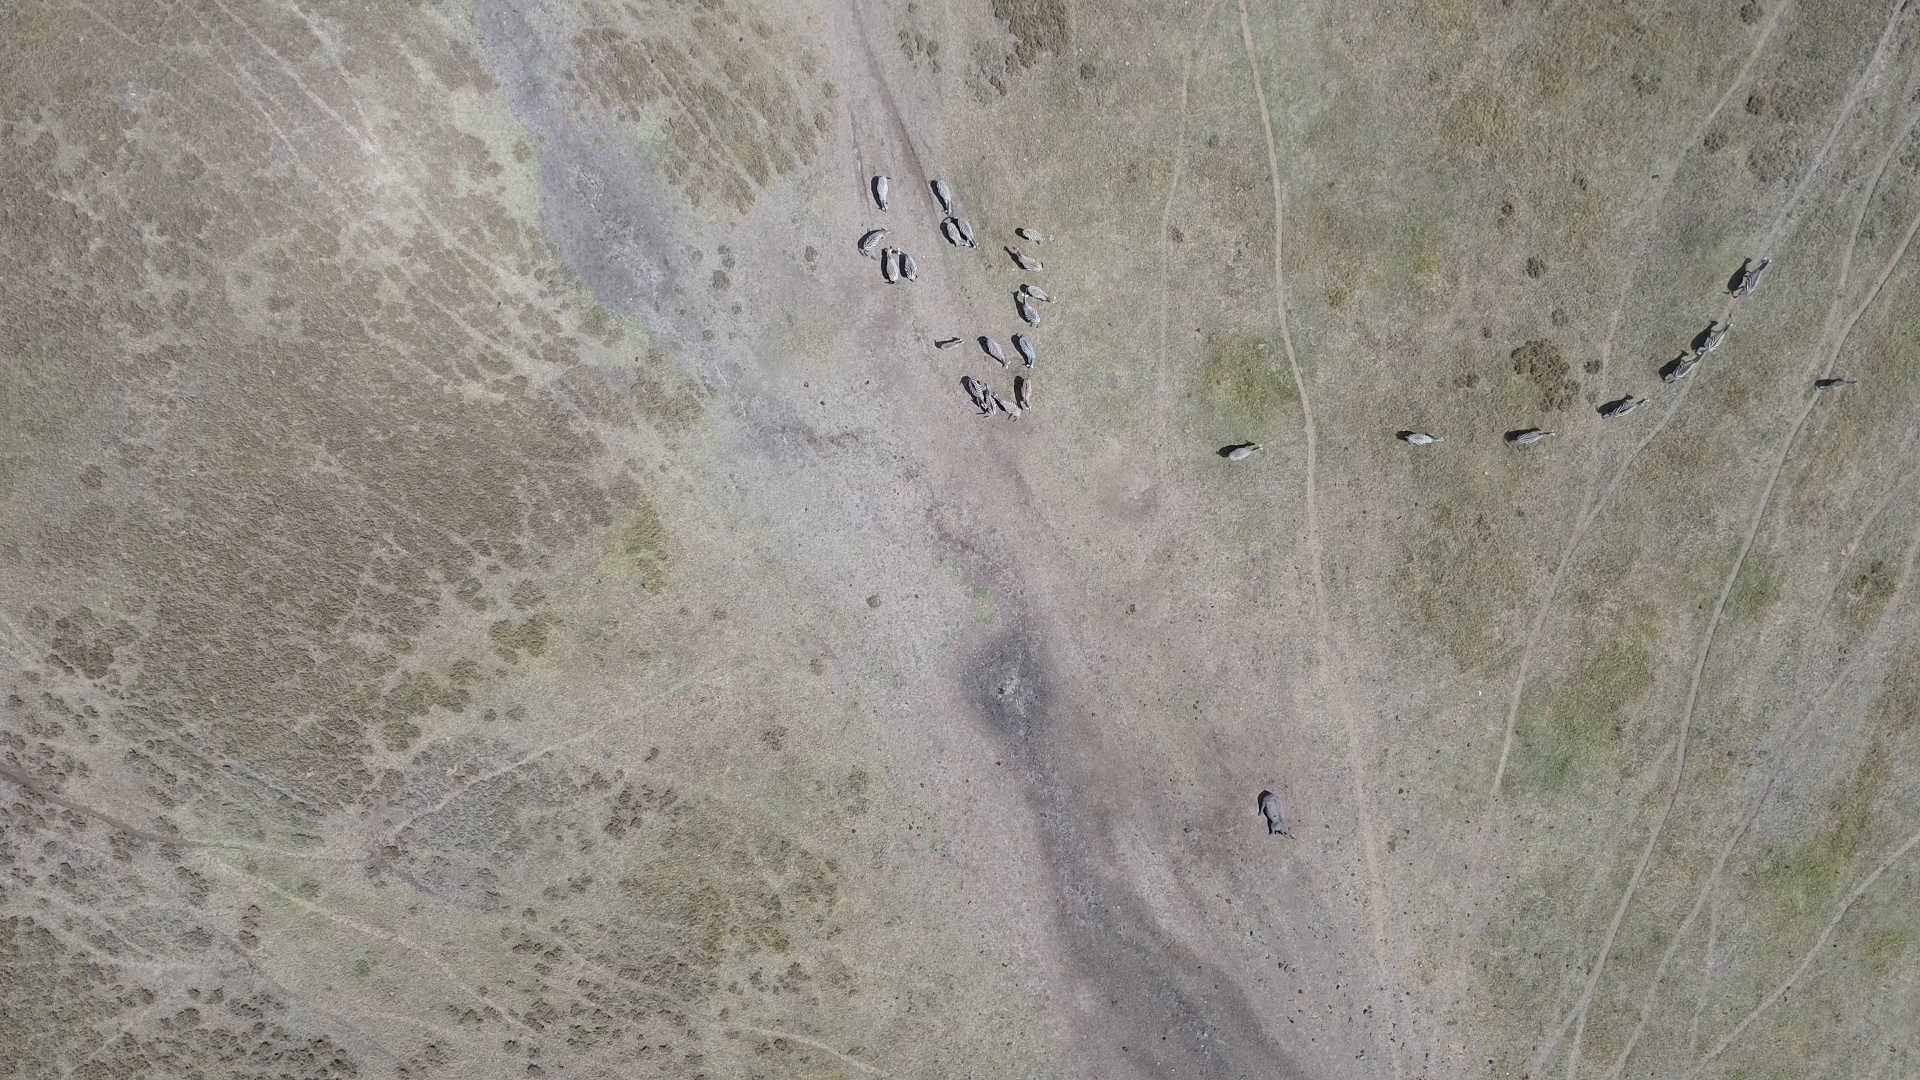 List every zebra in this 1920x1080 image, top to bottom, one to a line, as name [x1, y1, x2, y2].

zebra [873, 171, 891, 208]
zebra [931, 174, 954, 214]
zebra [958, 216, 974, 247]
zebra [941, 219, 970, 248]
zebra [1019, 228, 1051, 244]
zebra [857, 231, 884, 258]
zebra [885, 243, 900, 283]
zebra [1011, 245, 1042, 272]
zebra [899, 248, 919, 283]
zebra [1743, 259, 1769, 297]
zebra [1025, 281, 1057, 303]
zebra [1019, 293, 1039, 327]
zebra [1696, 325, 1728, 360]
zebra [1016, 336, 1034, 368]
zebra [981, 337, 1010, 367]
zebra [938, 339, 967, 350]
zebra [1670, 352, 1696, 383]
zebra [1825, 374, 1859, 402]
zebra [966, 378, 989, 409]
zebra [1017, 380, 1031, 414]
zebra [984, 382, 999, 415]
zebra [993, 391, 1020, 418]
zebra [1601, 401, 1641, 423]
zebra [1505, 432, 1551, 448]
zebra [1401, 433, 1441, 446]
zebra [1217, 445, 1261, 463]